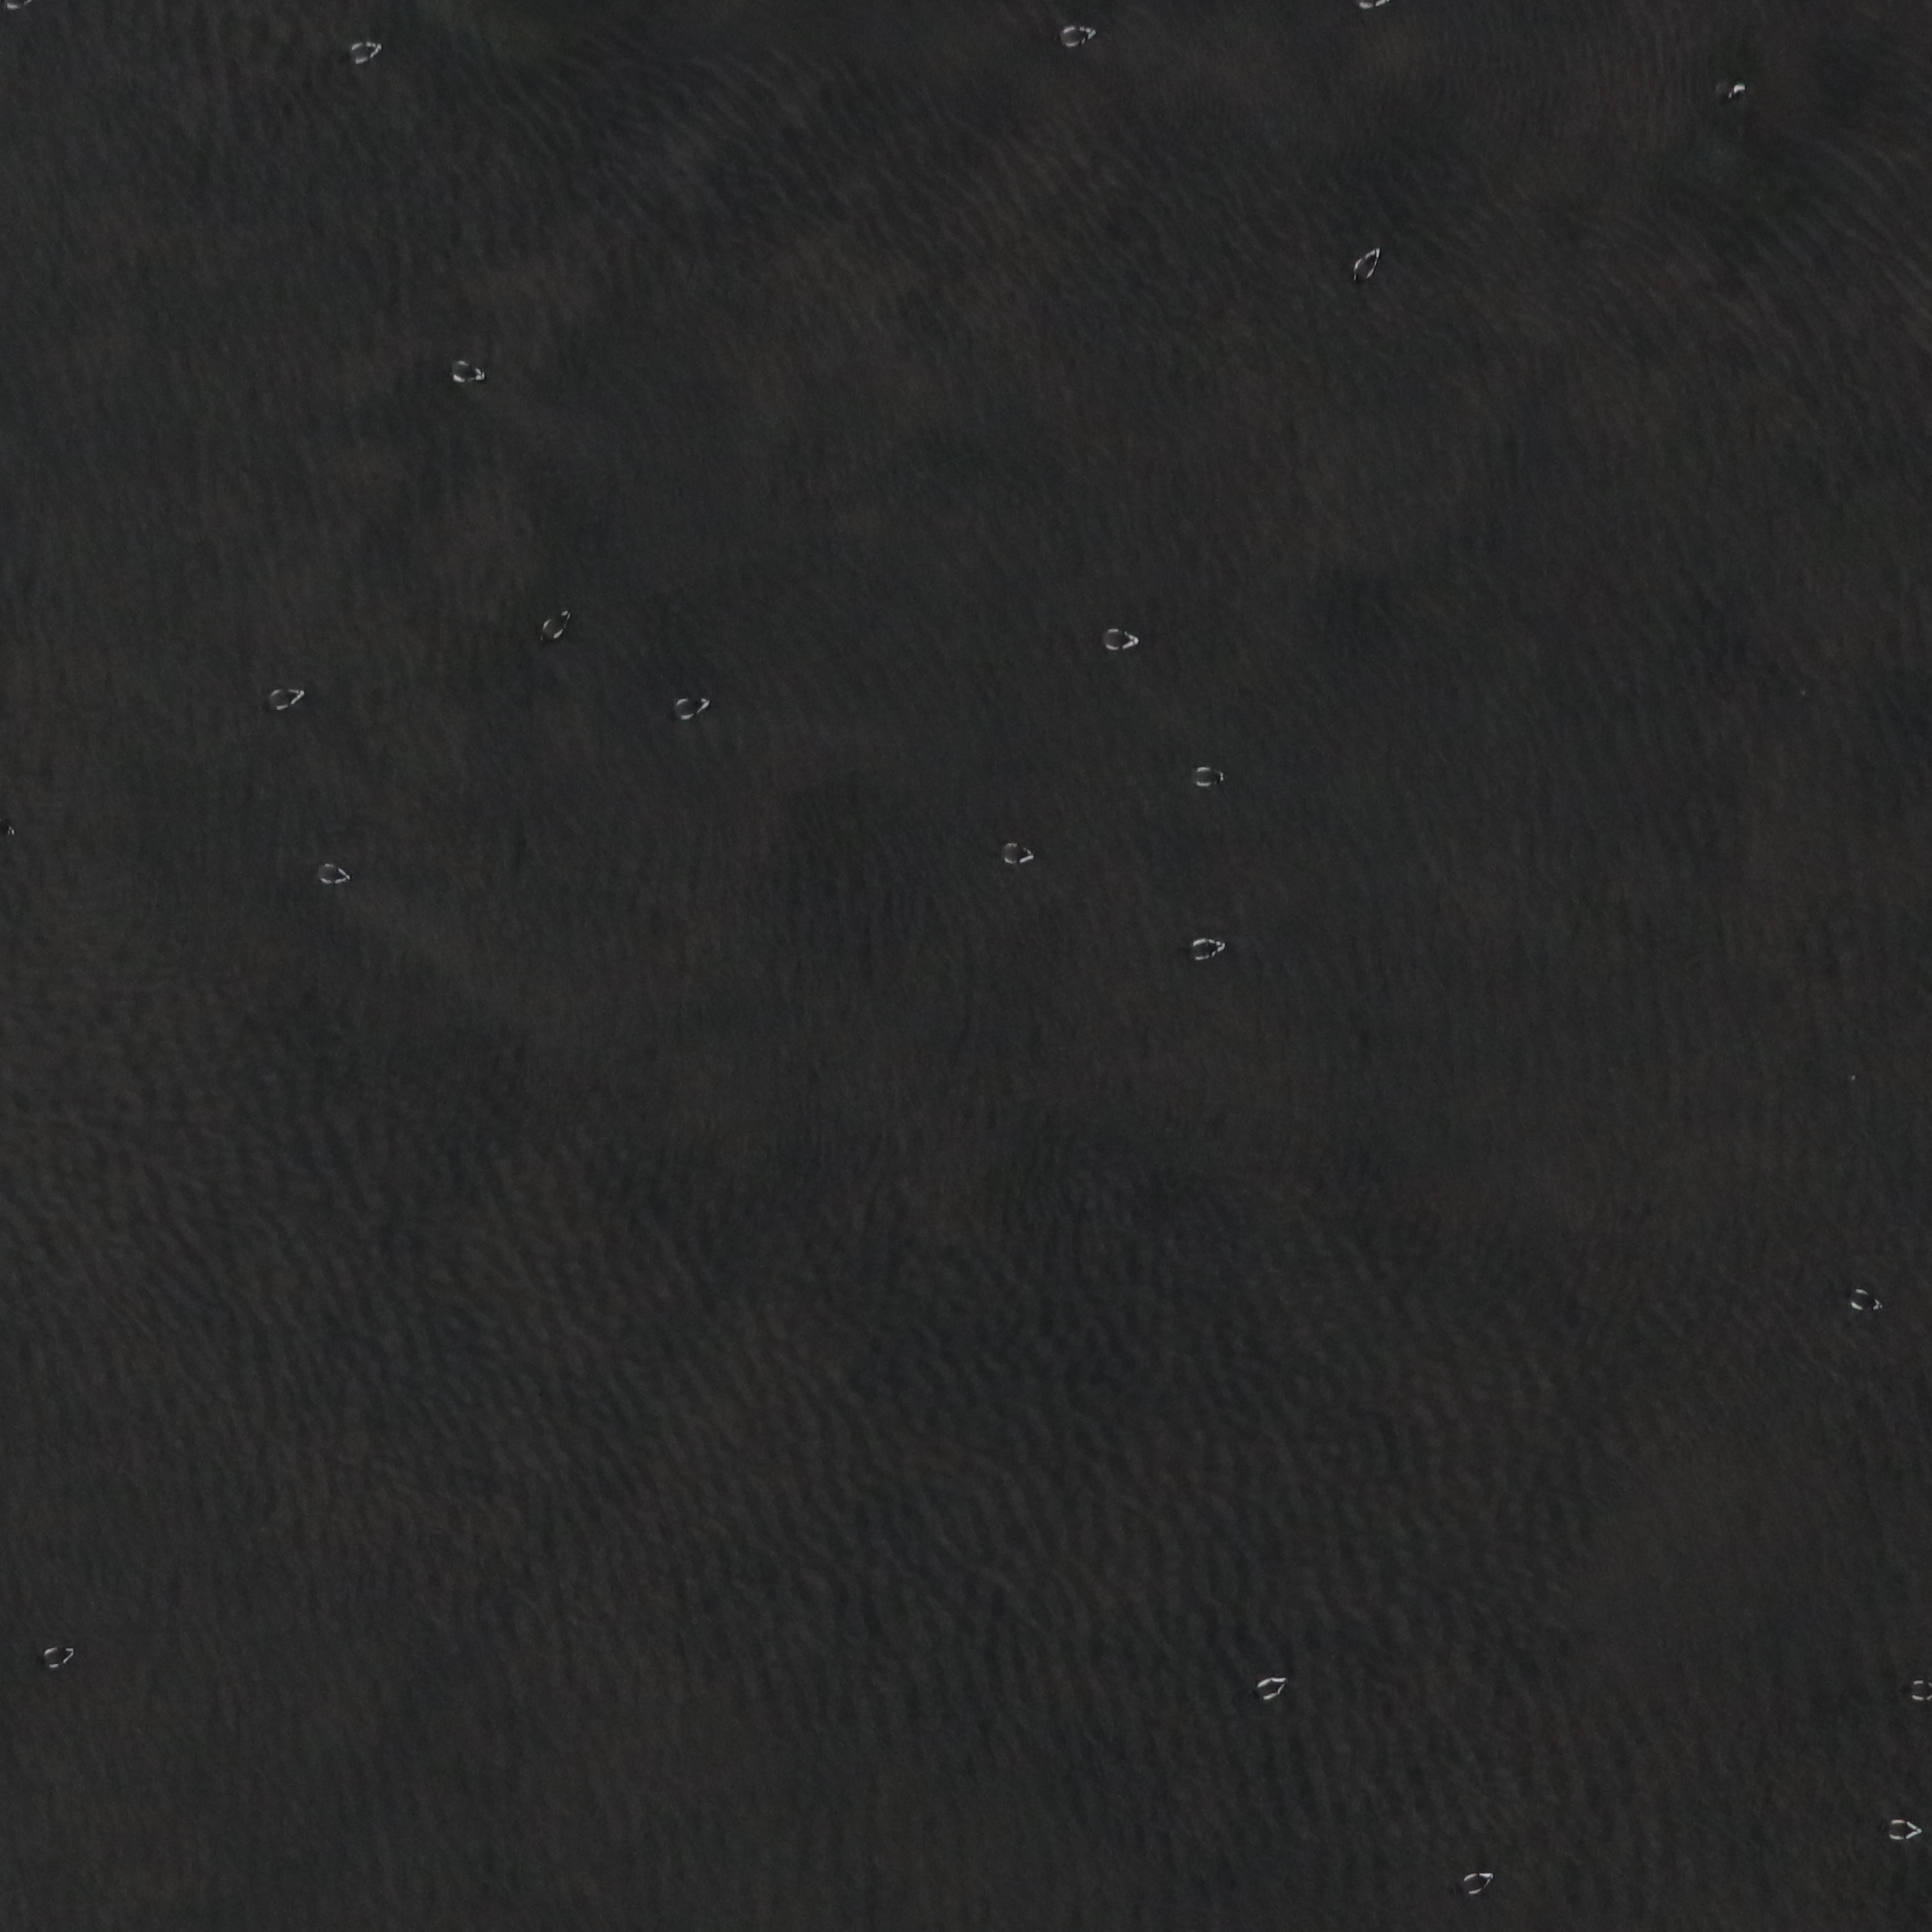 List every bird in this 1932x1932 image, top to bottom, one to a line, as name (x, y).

brant (1073, 35)
brant (363, 52)
brant (1730, 90)
brant (1369, 266)
brant (468, 372)
brant (556, 626)
brant (1117, 638)
brant (282, 699)
brant (688, 708)
brant (1209, 776)
brant (1013, 852)
brant (331, 872)
brant (1206, 949)
brant (1864, 1301)
brant (59, 1657)
brant (1269, 1689)
brant (1923, 1691)
brant (1900, 1829)
brant (1475, 1883)